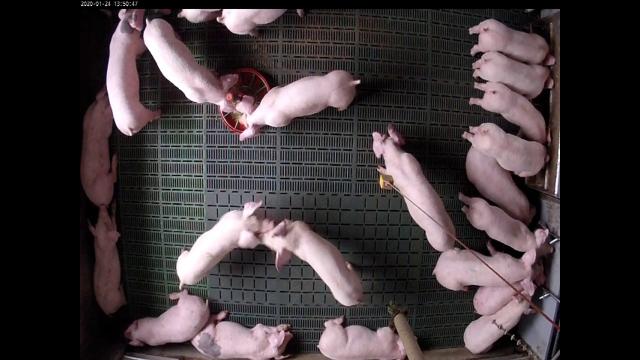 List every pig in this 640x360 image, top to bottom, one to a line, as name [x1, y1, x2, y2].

pig [104, 9, 163, 136]
pig [217, 9, 306, 41]
pig [177, 10, 223, 23]
pig [142, 16, 239, 114]
pig [469, 20, 555, 67]
pig [471, 53, 554, 100]
pig [235, 68, 361, 141]
pig [470, 81, 553, 145]
pig [82, 86, 120, 207]
pig [461, 122, 551, 177]
pig [371, 124, 459, 253]
pig [465, 145, 537, 225]
pig [458, 190, 555, 266]
pig [90, 201, 127, 314]
pig [176, 201, 277, 290]
pig [258, 217, 365, 307]
pig [432, 243, 537, 296]
pig [472, 258, 546, 317]
pig [464, 282, 538, 354]
pig [126, 289, 211, 347]
pig [191, 311, 293, 359]
pig [318, 315, 418, 359]